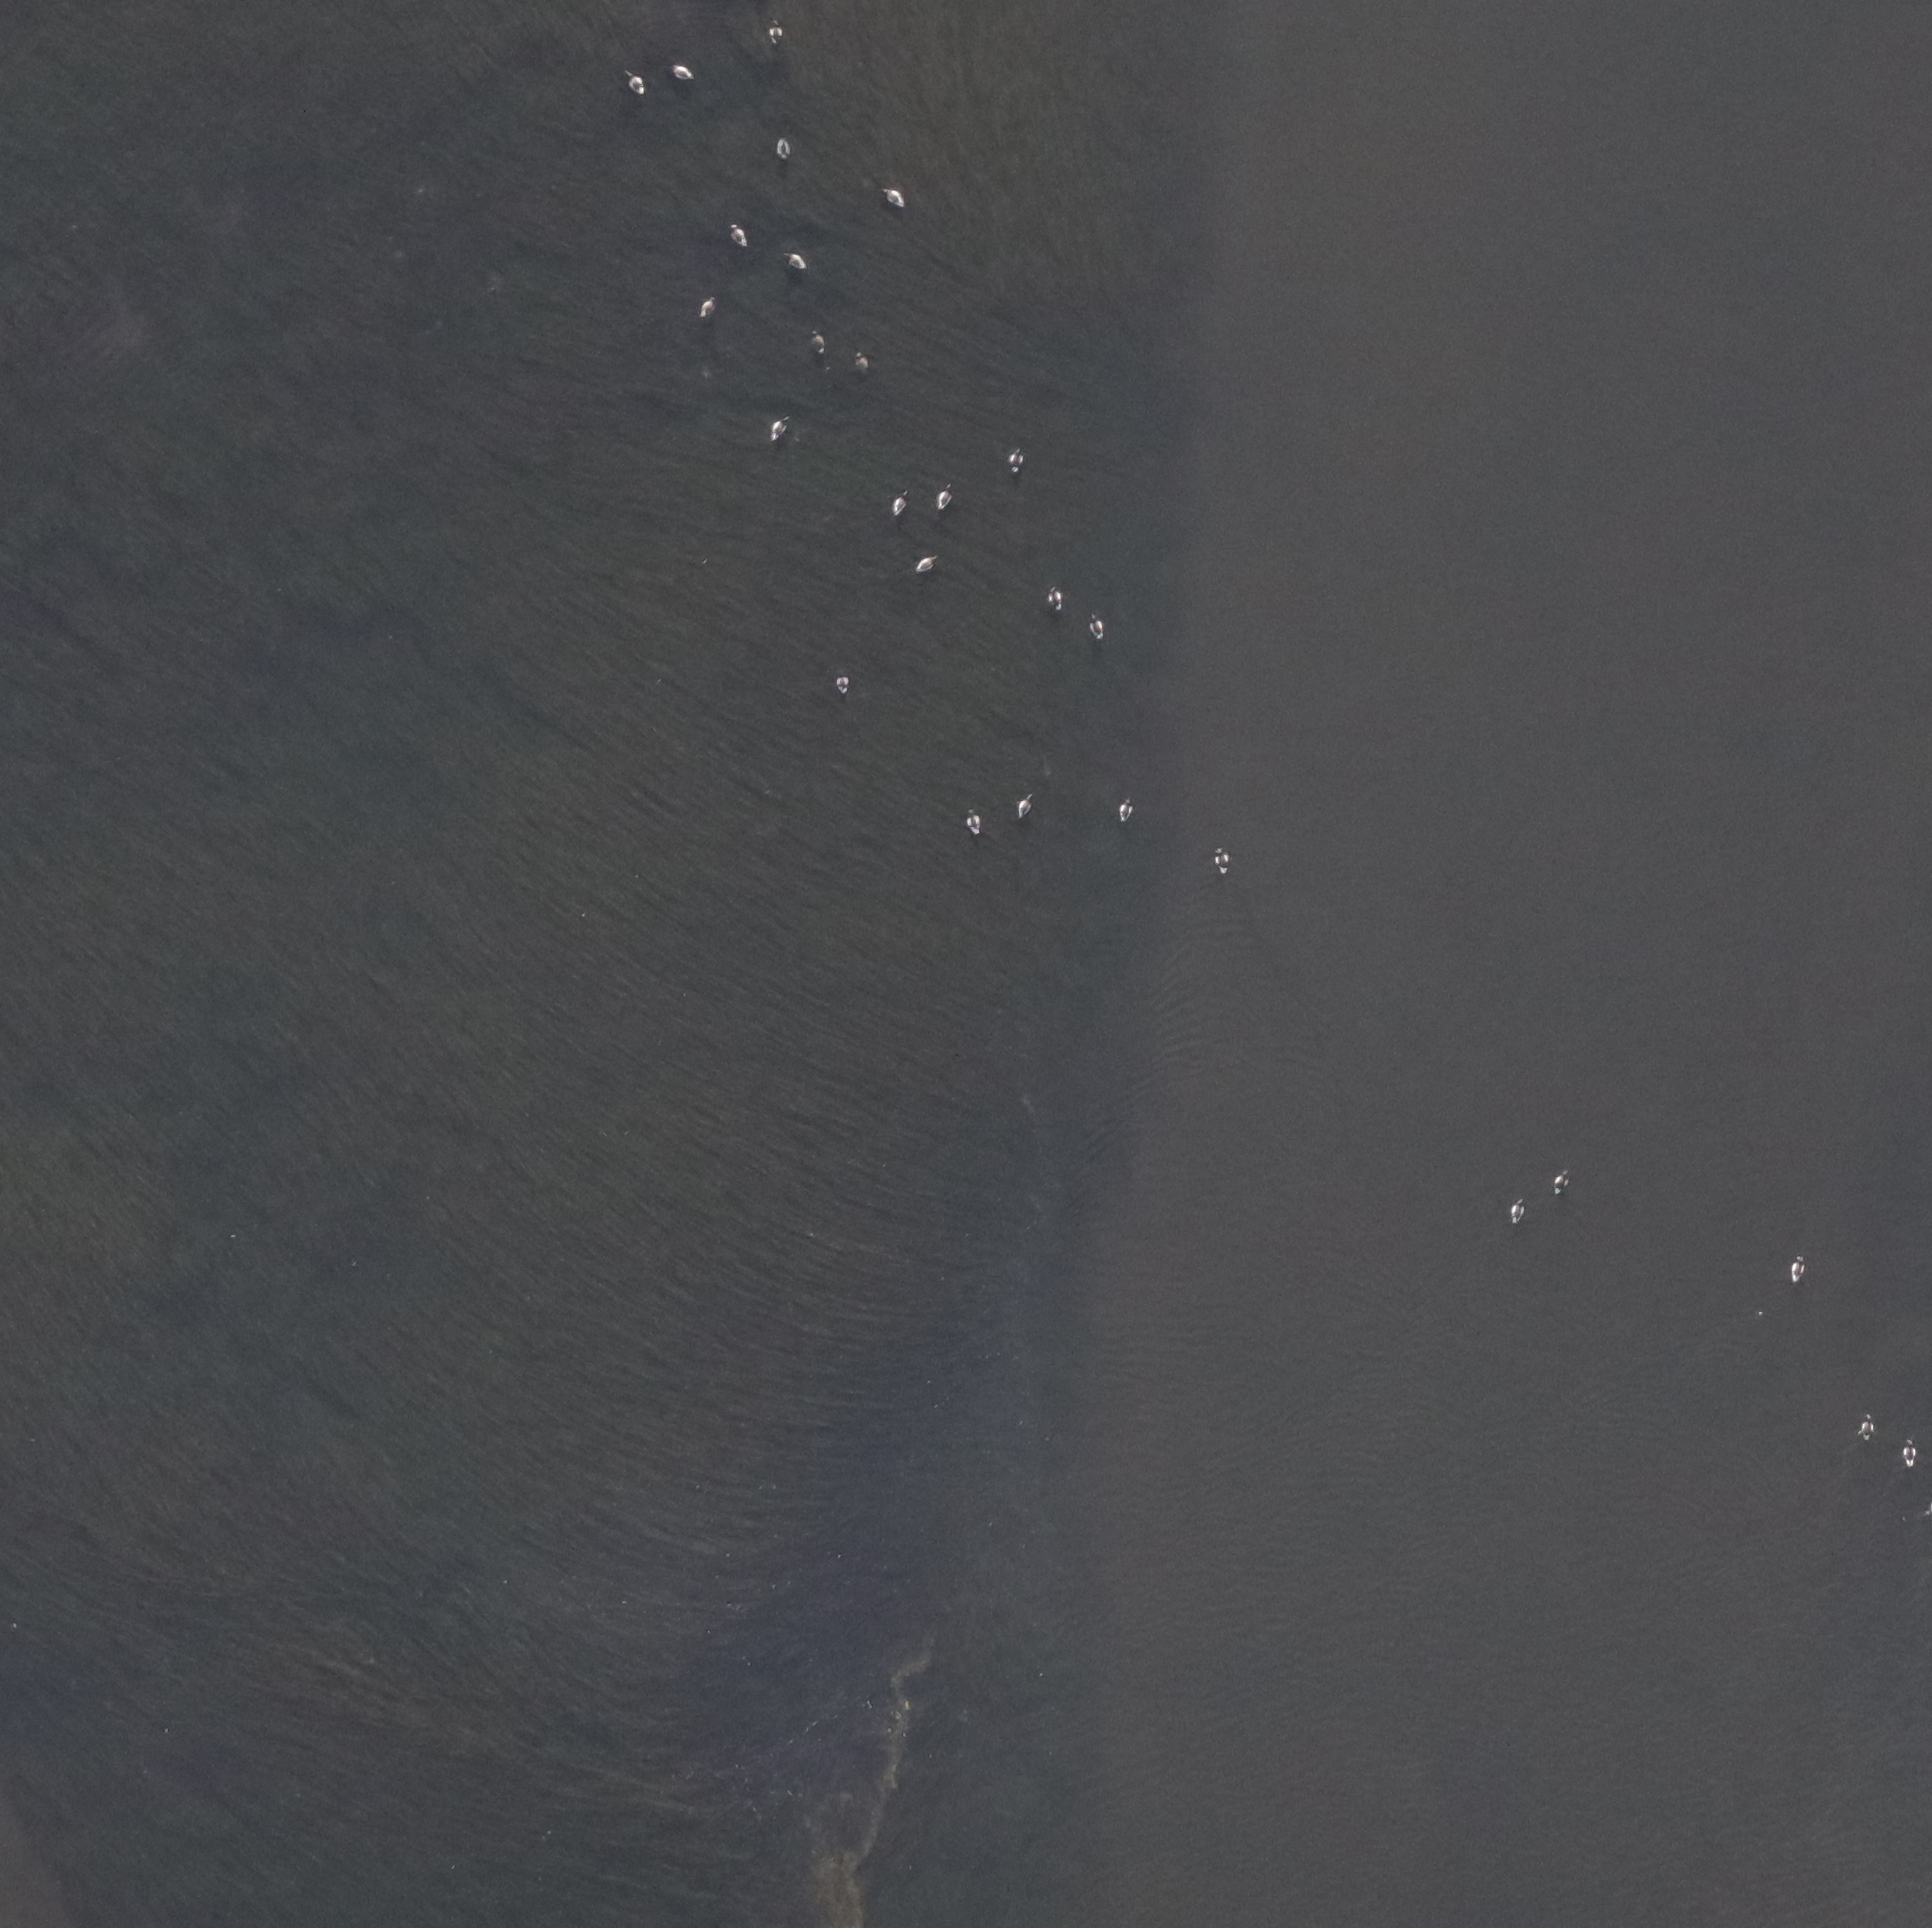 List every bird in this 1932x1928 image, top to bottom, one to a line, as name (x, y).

brant (775, 33)
brant (679, 70)
brant (640, 86)
brant (780, 149)
brant (899, 197)
brant (736, 237)
brant (798, 255)
brant (708, 308)
brant (816, 343)
brant (857, 363)
brant (779, 430)
brant (1015, 461)
brant (945, 499)
brant (900, 505)
brant (924, 564)
brant (1054, 598)
brant (1097, 630)
brant (844, 682)
brant (1125, 807)
brant (1020, 809)
brant (972, 821)
brant (1224, 852)
brant (1565, 1182)
brant (1518, 1215)
brant (1799, 1278)
brant (1865, 1427)
brant (1909, 1457)